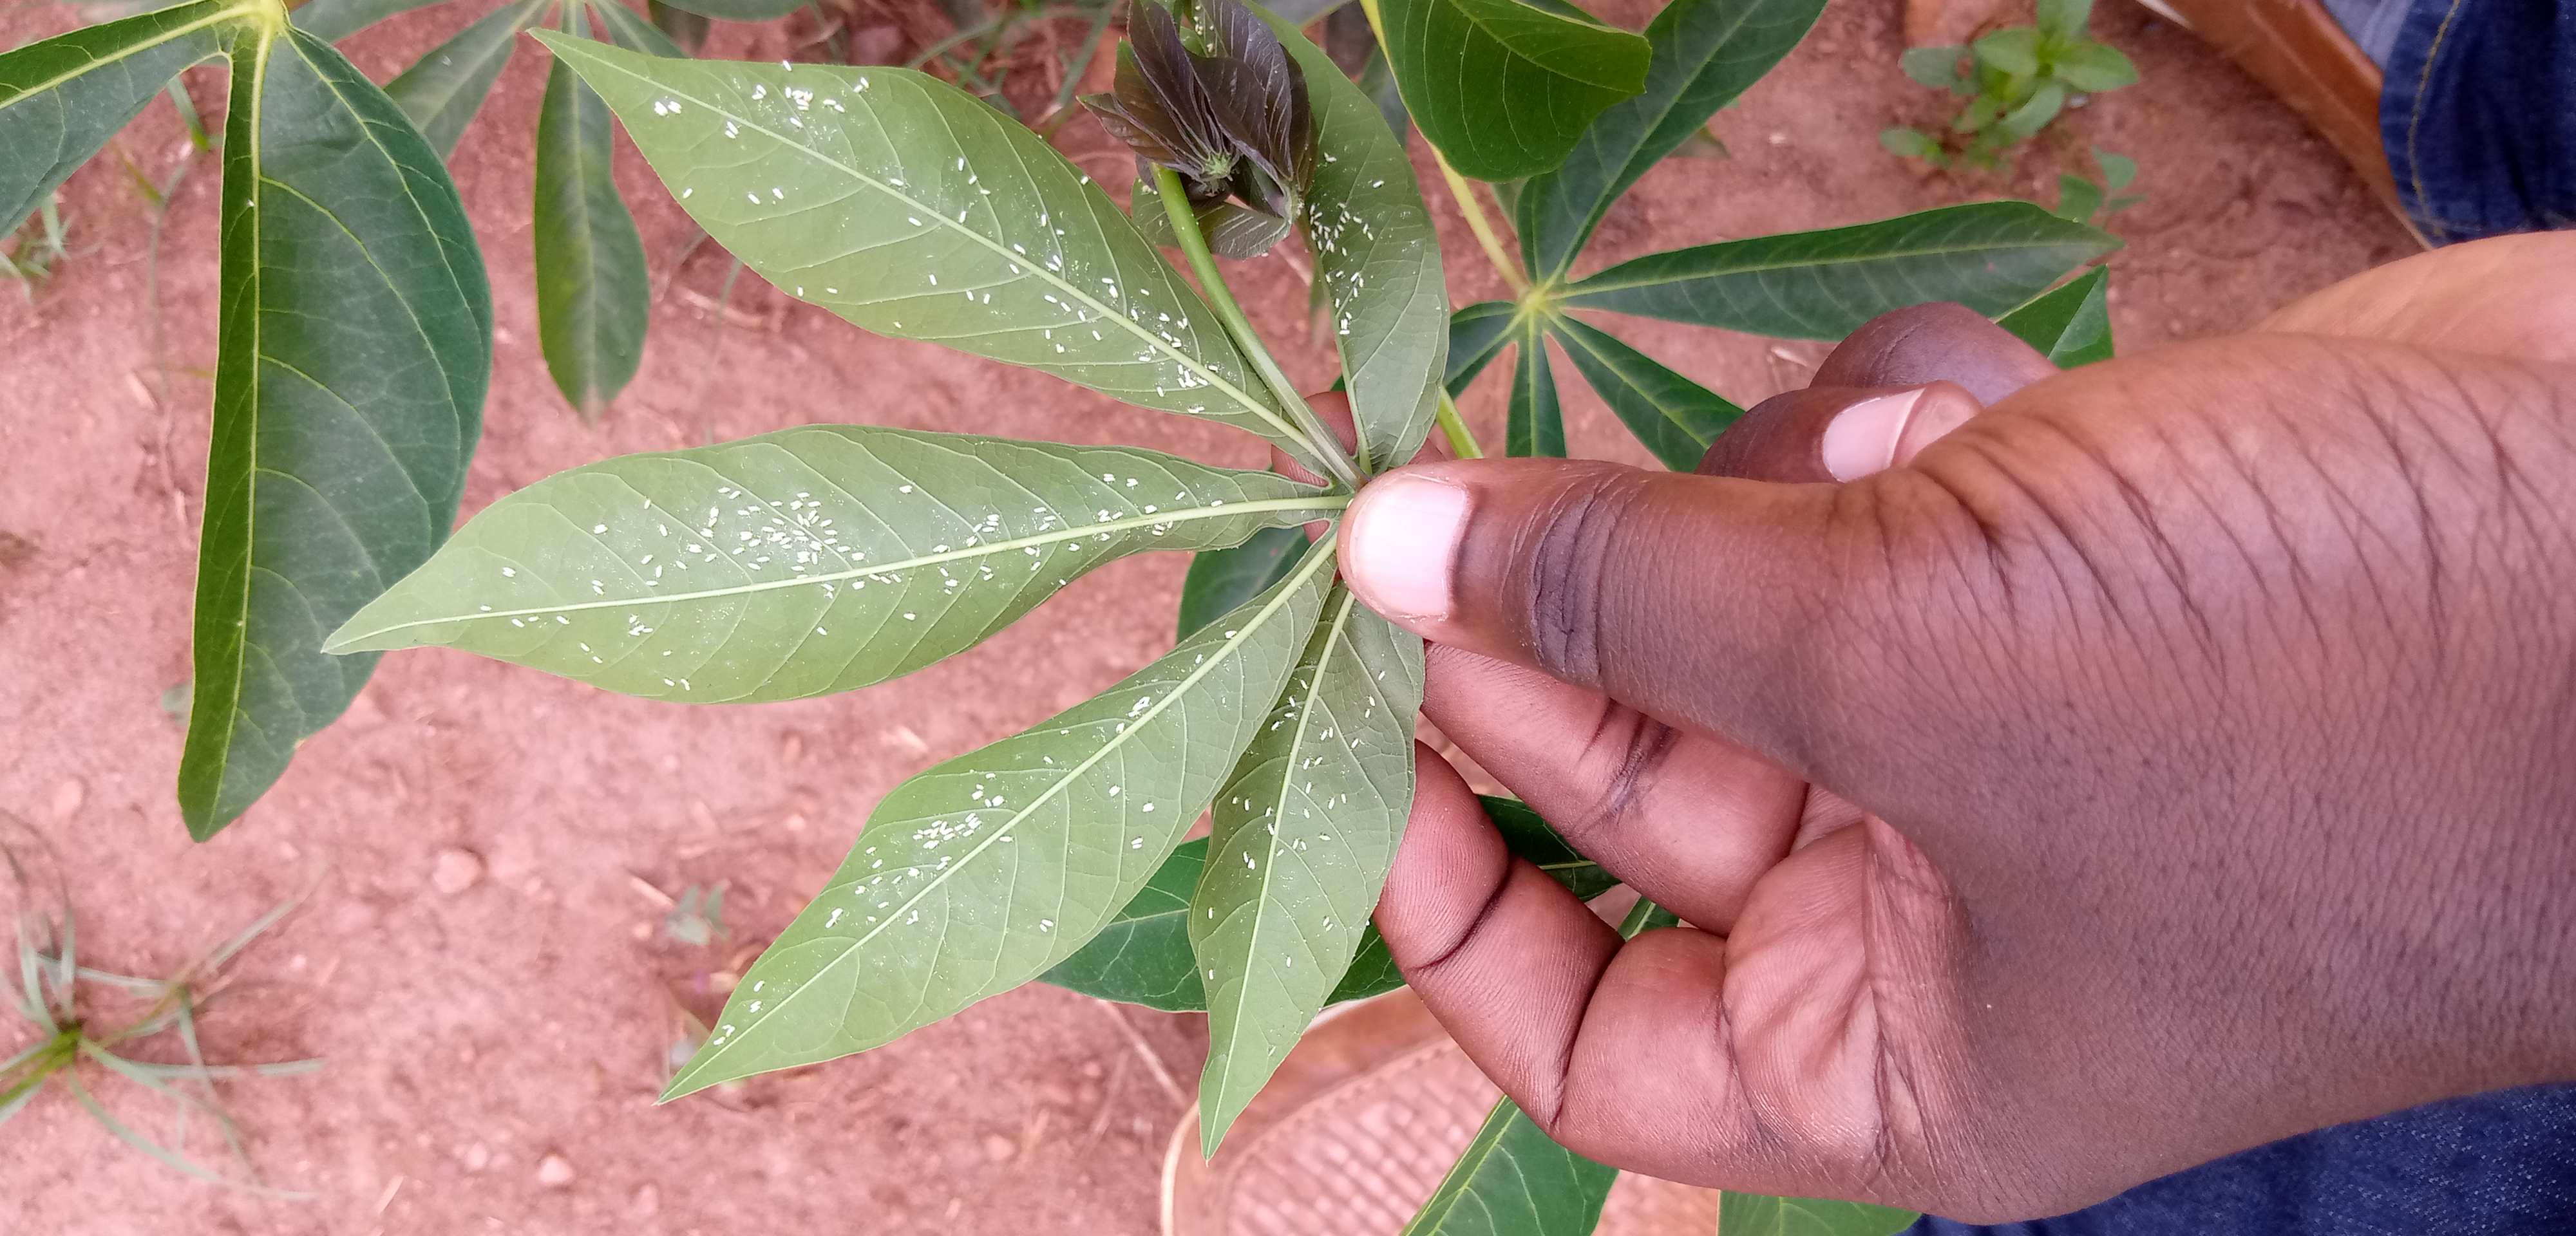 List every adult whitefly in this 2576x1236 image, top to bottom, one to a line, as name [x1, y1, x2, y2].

whitefly [781, 58, 794, 73]
whitefly [860, 76, 872, 90]
whitefly [852, 83, 863, 95]
whitefly [757, 84, 769, 97]
whitefly [784, 85, 791, 99]
whitefly [791, 89, 804, 95]
whitefly [804, 89, 808, 102]
whitefly [808, 90, 814, 102]
whitefly [750, 92, 764, 100]
whitefly [794, 93, 804, 100]
whitefly [822, 97, 837, 106]
whitefly [796, 99, 811, 107]
whitefly [669, 100, 683, 109]
whitefly [654, 101, 669, 115]
whitefly [833, 104, 847, 114]
whitefly [667, 104, 683, 115]
whitefly [796, 105, 810, 112]
whitefly [653, 106, 667, 117]
whitefly [789, 117, 804, 129]
whitefly [726, 120, 740, 136]
whitefly [724, 128, 737, 140]
whitefly [1323, 151, 1329, 159]
whitefly [956, 157, 966, 172]
whitefly [1324, 157, 1338, 163]
whitefly [967, 173, 980, 187]
whitefly [1079, 174, 1092, 186]
whitefly [889, 177, 904, 189]
whitefly [1369, 178, 1386, 189]
whitefly [681, 185, 696, 200]
whitefly [771, 186, 786, 201]
whitefly [978, 188, 993, 198]
whitefly [745, 192, 764, 207]
whitefly [1336, 202, 1346, 209]
whitefly [1309, 203, 1315, 215]
whitefly [957, 209, 967, 225]
whitefly [1344, 211, 1350, 221]
whitefly [1314, 211, 1323, 220]
whitefly [1039, 212, 1048, 229]
whitefly [1309, 215, 1314, 227]
whitefly [907, 216, 923, 229]
whitefly [1339, 216, 1347, 224]
whitefly [1352, 216, 1363, 225]
whitefly [1314, 221, 1321, 225]
whitefly [1363, 222, 1370, 235]
whitefly [1336, 223, 1346, 232]
whitefly [1318, 224, 1323, 236]
whitefly [1323, 226, 1331, 232]
whitefly [1054, 228, 1067, 236]
whitefly [1334, 228, 1340, 239]
whitefly [1311, 230, 1316, 241]
whitefly [1324, 231, 1329, 241]
whitefly [1367, 231, 1375, 242]
whitefly [1325, 239, 1331, 252]
whitefly [1316, 240, 1324, 252]
whitefly [1013, 242, 1027, 256]
whitefly [1330, 243, 1336, 254]
whitefly [1340, 246, 1349, 257]
whitefly [1052, 254, 1063, 268]
whitefly [1046, 261, 1060, 273]
whitefly [1007, 262, 1023, 276]
whitefly [1335, 269, 1344, 279]
whitefly [1349, 270, 1361, 283]
whitefly [927, 272, 939, 287]
whitefly [1325, 273, 1333, 284]
whitefly [1100, 276, 1116, 285]
whitefly [1358, 277, 1365, 288]
whitefly [796, 285, 805, 299]
whitefly [1110, 285, 1119, 299]
whitefly [1352, 286, 1360, 299]
whitefly [825, 286, 839, 295]
whitefly [1109, 287, 1115, 299]
whitefly [1139, 287, 1151, 297]
whitefly [964, 290, 977, 304]
whitefly [982, 292, 991, 306]
whitefly [1043, 294, 1059, 304]
whitefly [1334, 297, 1341, 309]
whitefly [1059, 301, 1073, 314]
whitefly [1130, 306, 1139, 323]
whitefly [1077, 309, 1088, 322]
whitefly [1345, 311, 1354, 321]
whitefly [1160, 312, 1171, 322]
whitefly [1158, 316, 1170, 323]
whitefly [1181, 316, 1189, 326]
whitefly [1343, 317, 1348, 330]
whitefly [1340, 319, 1343, 330]
whitefly [892, 319, 905, 330]
whitefly [1176, 319, 1185, 330]
whitefly [1043, 327, 1052, 342]
whitefly [1091, 328, 1104, 342]
whitefly [1338, 330, 1352, 336]
whitefly [1160, 330, 1173, 342]
whitefly [1173, 335, 1182, 342]
whitefly [1170, 342, 1183, 349]
whitefly [1148, 344, 1158, 355]
whitefly [1137, 354, 1153, 363]
whitefly [1177, 363, 1184, 375]
whitefly [1207, 364, 1219, 372]
whitefly [1184, 370, 1192, 379]
whitefly [1177, 377, 1186, 389]
whitefly [1197, 377, 1209, 387]
whitefly [1186, 377, 1198, 386]
whitefly [1184, 382, 1193, 389]
whitefly [1155, 385, 1166, 398]
whitefly [1197, 406, 1206, 412]
whitefly [1187, 408, 1198, 415]
whitefly [1102, 473, 1116, 478]
whitefly [1103, 477, 1117, 483]
whitefly [1125, 477, 1137, 482]
whitefly [1124, 481, 1139, 489]
whitefly [898, 485, 913, 491]
whitefly [717, 486, 732, 494]
whitefly [902, 489, 912, 493]
whitefly [1173, 489, 1188, 501]
whitefly [728, 489, 743, 501]
whitefly [795, 491, 811, 499]
whitefly [642, 496, 654, 510]
whitefly [1208, 498, 1226, 508]
whitefly [790, 500, 801, 506]
whitefly [807, 500, 822, 507]
whitefly [769, 500, 784, 507]
whitefly [790, 502, 804, 512]
whitefly [1144, 504, 1154, 510]
whitefly [1031, 505, 1049, 514]
whitefly [709, 505, 715, 518]
whitefly [747, 505, 762, 512]
whitefly [1145, 507, 1159, 514]
whitefly [715, 507, 719, 518]
whitefly [736, 509, 750, 517]
whitefly [808, 509, 818, 521]
whitefly [1097, 509, 1105, 516]
whitefly [1100, 510, 1109, 519]
whitefly [1112, 511, 1124, 520]
whitefly [796, 512, 804, 525]
whitefly [987, 513, 1001, 519]
whitefly [1041, 514, 1058, 522]
whitefly [811, 515, 820, 525]
whitefly [1099, 516, 1112, 523]
whitefly [770, 516, 785, 527]
whitefly [707, 518, 717, 528]
whitefly [987, 518, 1000, 521]
whitefly [803, 518, 811, 529]
whitefly [819, 518, 833, 528]
whitefly [1166, 520, 1175, 530]
whitefly [657, 521, 670, 538]
whitefly [984, 521, 1000, 527]
whitefly [971, 521, 983, 533]
whitefly [1036, 521, 1053, 532]
whitefly [1154, 523, 1165, 532]
whitefly [594, 523, 605, 530]
whitefly [759, 525, 775, 533]
whitefly [981, 526, 996, 534]
whitefly [592, 527, 609, 535]
whitefly [702, 527, 713, 534]
whitefly [791, 529, 806, 536]
whitefly [823, 529, 839, 536]
whitefly [1150, 529, 1165, 537]
whitefly [699, 531, 714, 539]
whitefly [739, 531, 753, 536]
whitefly [1098, 531, 1111, 543]
whitefly [772, 532, 788, 537]
whitefly [966, 535, 975, 544]
whitefly [739, 536, 753, 541]
whitefly [796, 536, 810, 542]
whitefly [767, 536, 784, 542]
whitefly [779, 536, 792, 547]
whitefly [967, 537, 978, 548]
whitefly [822, 538, 840, 545]
whitefly [748, 538, 762, 548]
whitefly [811, 540, 823, 547]
whitefly [687, 543, 703, 548]
whitefly [931, 543, 943, 554]
whitefly [1068, 543, 1081, 550]
whitefly [780, 544, 793, 550]
whitefly [809, 544, 822, 552]
whitefly [939, 545, 948, 554]
whitefly [835, 545, 851, 552]
whitefly [1036, 545, 1041, 559]
whitefly [732, 546, 746, 557]
whitefly [1025, 547, 1036, 554]
whitefly [1068, 547, 1077, 552]
whitefly [688, 548, 703, 554]
whitefly [1024, 549, 1034, 556]
whitefly [797, 551, 810, 555]
whitefly [811, 551, 819, 566]
whitefly [704, 552, 719, 565]
whitefly [851, 552, 866, 557]
whitefly [639, 552, 654, 566]
whitefly [796, 555, 809, 558]
whitefly [755, 556, 772, 563]
whitefly [853, 556, 865, 562]
whitefly [797, 557, 811, 564]
whitefly [674, 559, 689, 571]
whitefly [1029, 560, 1042, 572]
whitefly [746, 562, 763, 572]
whitefly [655, 563, 665, 579]
whitefly [789, 565, 806, 572]
whitefly [979, 565, 992, 574]
whitefly [938, 566, 950, 578]
whitefly [501, 566, 516, 575]
whitefly [502, 571, 515, 579]
whitefly [891, 572, 904, 584]
whitefly [868, 572, 880, 582]
whitefly [983, 572, 995, 583]
whitefly [795, 574, 809, 580]
whitefly [879, 576, 891, 585]
whitefly [591, 577, 605, 587]
whitefly [949, 578, 958, 584]
whitefly [1057, 578, 1068, 586]
whitefly [644, 579, 661, 587]
whitefly [943, 579, 957, 588]
whitefly [851, 580, 866, 587]
whitefly [820, 583, 836, 592]
whitefly [854, 585, 866, 590]
whitefly [592, 585, 605, 597]
whitefly [943, 588, 954, 597]
whitefly [826, 591, 835, 600]
whitefly [477, 603, 493, 612]
whitefly [554, 613, 573, 627]
whitefly [903, 613, 914, 622]
whitefly [908, 613, 916, 618]
whitefly [627, 614, 639, 625]
whitefly [527, 615, 541, 624]
whitefly [510, 617, 526, 629]
whitefly [634, 624, 645, 632]
whitefly [816, 626, 828, 637]
whitefly [643, 627, 654, 633]
whitefly [1223, 628, 1240, 639]
whitefly [628, 630, 641, 637]
whitefly [578, 641, 592, 653]
whitefly [661, 650, 673, 657]
whitefly [1193, 651, 1204, 665]
whitefly [591, 654, 605, 666]
whitefly [1376, 668, 1388, 682]
whitefly [662, 677, 676, 688]
whitefly [680, 677, 690, 685]
whitefly [1298, 677, 1311, 691]
whitefly [684, 684, 693, 693]
whitefly [1367, 693, 1377, 707]
whitefly [1287, 695, 1297, 708]
whitefly [1139, 697, 1147, 704]
whitefly [1144, 697, 1150, 707]
whitefly [1133, 702, 1140, 711]
whitefly [1136, 704, 1144, 711]
whitefly [1363, 707, 1372, 720]
whitefly [1128, 710, 1141, 718]
whitefly [1283, 710, 1296, 718]
whitefly [1269, 719, 1280, 732]
whitefly [1119, 722, 1125, 734]
whitefly [1115, 723, 1121, 733]
whitefly [1327, 725, 1334, 740]
whitefly [1058, 728, 1070, 735]
whitefly [1320, 729, 1329, 742]
whitefly [1350, 736, 1361, 751]
whitefly [1041, 754, 1055, 765]
whitefly [1313, 755, 1323, 769]
whitefly [1302, 756, 1311, 771]
whitefly [983, 771, 999, 780]
whitefly [1303, 779, 1313, 796]
whitefly [975, 782, 986, 791]
whitefly [1108, 784, 1117, 794]
whitefly [1110, 787, 1121, 798]
whitefly [971, 791, 983, 798]
whitefly [1340, 791, 1349, 805]
whitefly [974, 794, 982, 801]
whitefly [1230, 794, 1239, 806]
whitefly [992, 796, 1003, 805]
whitefly [1327, 796, 1336, 810]
whitefly [1243, 796, 1251, 813]
whitefly [984, 798, 994, 809]
whitefly [994, 798, 1005, 807]
whitefly [1143, 801, 1154, 808]
whitefly [1264, 805, 1273, 819]
whitefly [1142, 806, 1154, 814]
whitefly [1302, 806, 1311, 821]
whitefly [965, 811, 976, 822]
whitefly [931, 819, 943, 827]
whitefly [967, 819, 977, 829]
whitefly [971, 819, 983, 829]
whitefly [940, 821, 948, 833]
whitefly [954, 822, 967, 832]
whitefly [1266, 822, 1276, 836]
whitefly [931, 827, 940, 839]
whitefly [942, 827, 954, 835]
whitefly [916, 828, 923, 836]
whitefly [923, 828, 933, 836]
whitefly [961, 829, 974, 838]
whitefly [942, 832, 956, 841]
whitefly [1318, 833, 1332, 843]
whitefly [911, 834, 923, 840]
whitefly [998, 835, 1015, 843]
whitefly [1130, 836, 1144, 845]
whitefly [1289, 836, 1300, 851]
whitefly [1300, 839, 1308, 852]
whitefly [922, 840, 934, 849]
whitefly [929, 840, 940, 850]
whitefly [1131, 843, 1143, 850]
whitefly [864, 845, 878, 854]
whitefly [1274, 847, 1285, 858]
whitefly [1242, 849, 1249, 863]
whitefly [939, 855, 954, 863]
whitefly [871, 857, 884, 870]
whitefly [1247, 857, 1254, 869]
whitefly [1252, 859, 1258, 871]
whitefly [934, 861, 949, 872]
whitefly [909, 866, 920, 876]
whitefly [907, 870, 918, 877]
whitefly [893, 875, 904, 885]
whitefly [870, 876, 884, 886]
whitefly [856, 884, 867, 890]
whitefly [853, 889, 866, 895]
whitefly [877, 900, 891, 910]
whitefly [1207, 905, 1216, 921]
whitefly [830, 908, 844, 918]
whitefly [911, 908, 920, 924]
whitefly [866, 914, 878, 924]
whitefly [905, 915, 914, 926]
whitefly [1322, 915, 1331, 928]
whitefly [824, 917, 838, 930]
whitefly [1041, 918, 1056, 928]
whitefly [1037, 922, 1048, 934]
whitefly [1325, 922, 1334, 933]
whitefly [1283, 955, 1295, 968]
whitefly [1207, 968, 1215, 982]
whitefly [753, 979, 766, 993]
whitefly [750, 1000, 763, 1009]
whitefly [750, 1005, 762, 1015]
whitefly [722, 1024, 732, 1031]
whitefly [726, 1025, 737, 1039]
whitefly [712, 1036, 727, 1047]